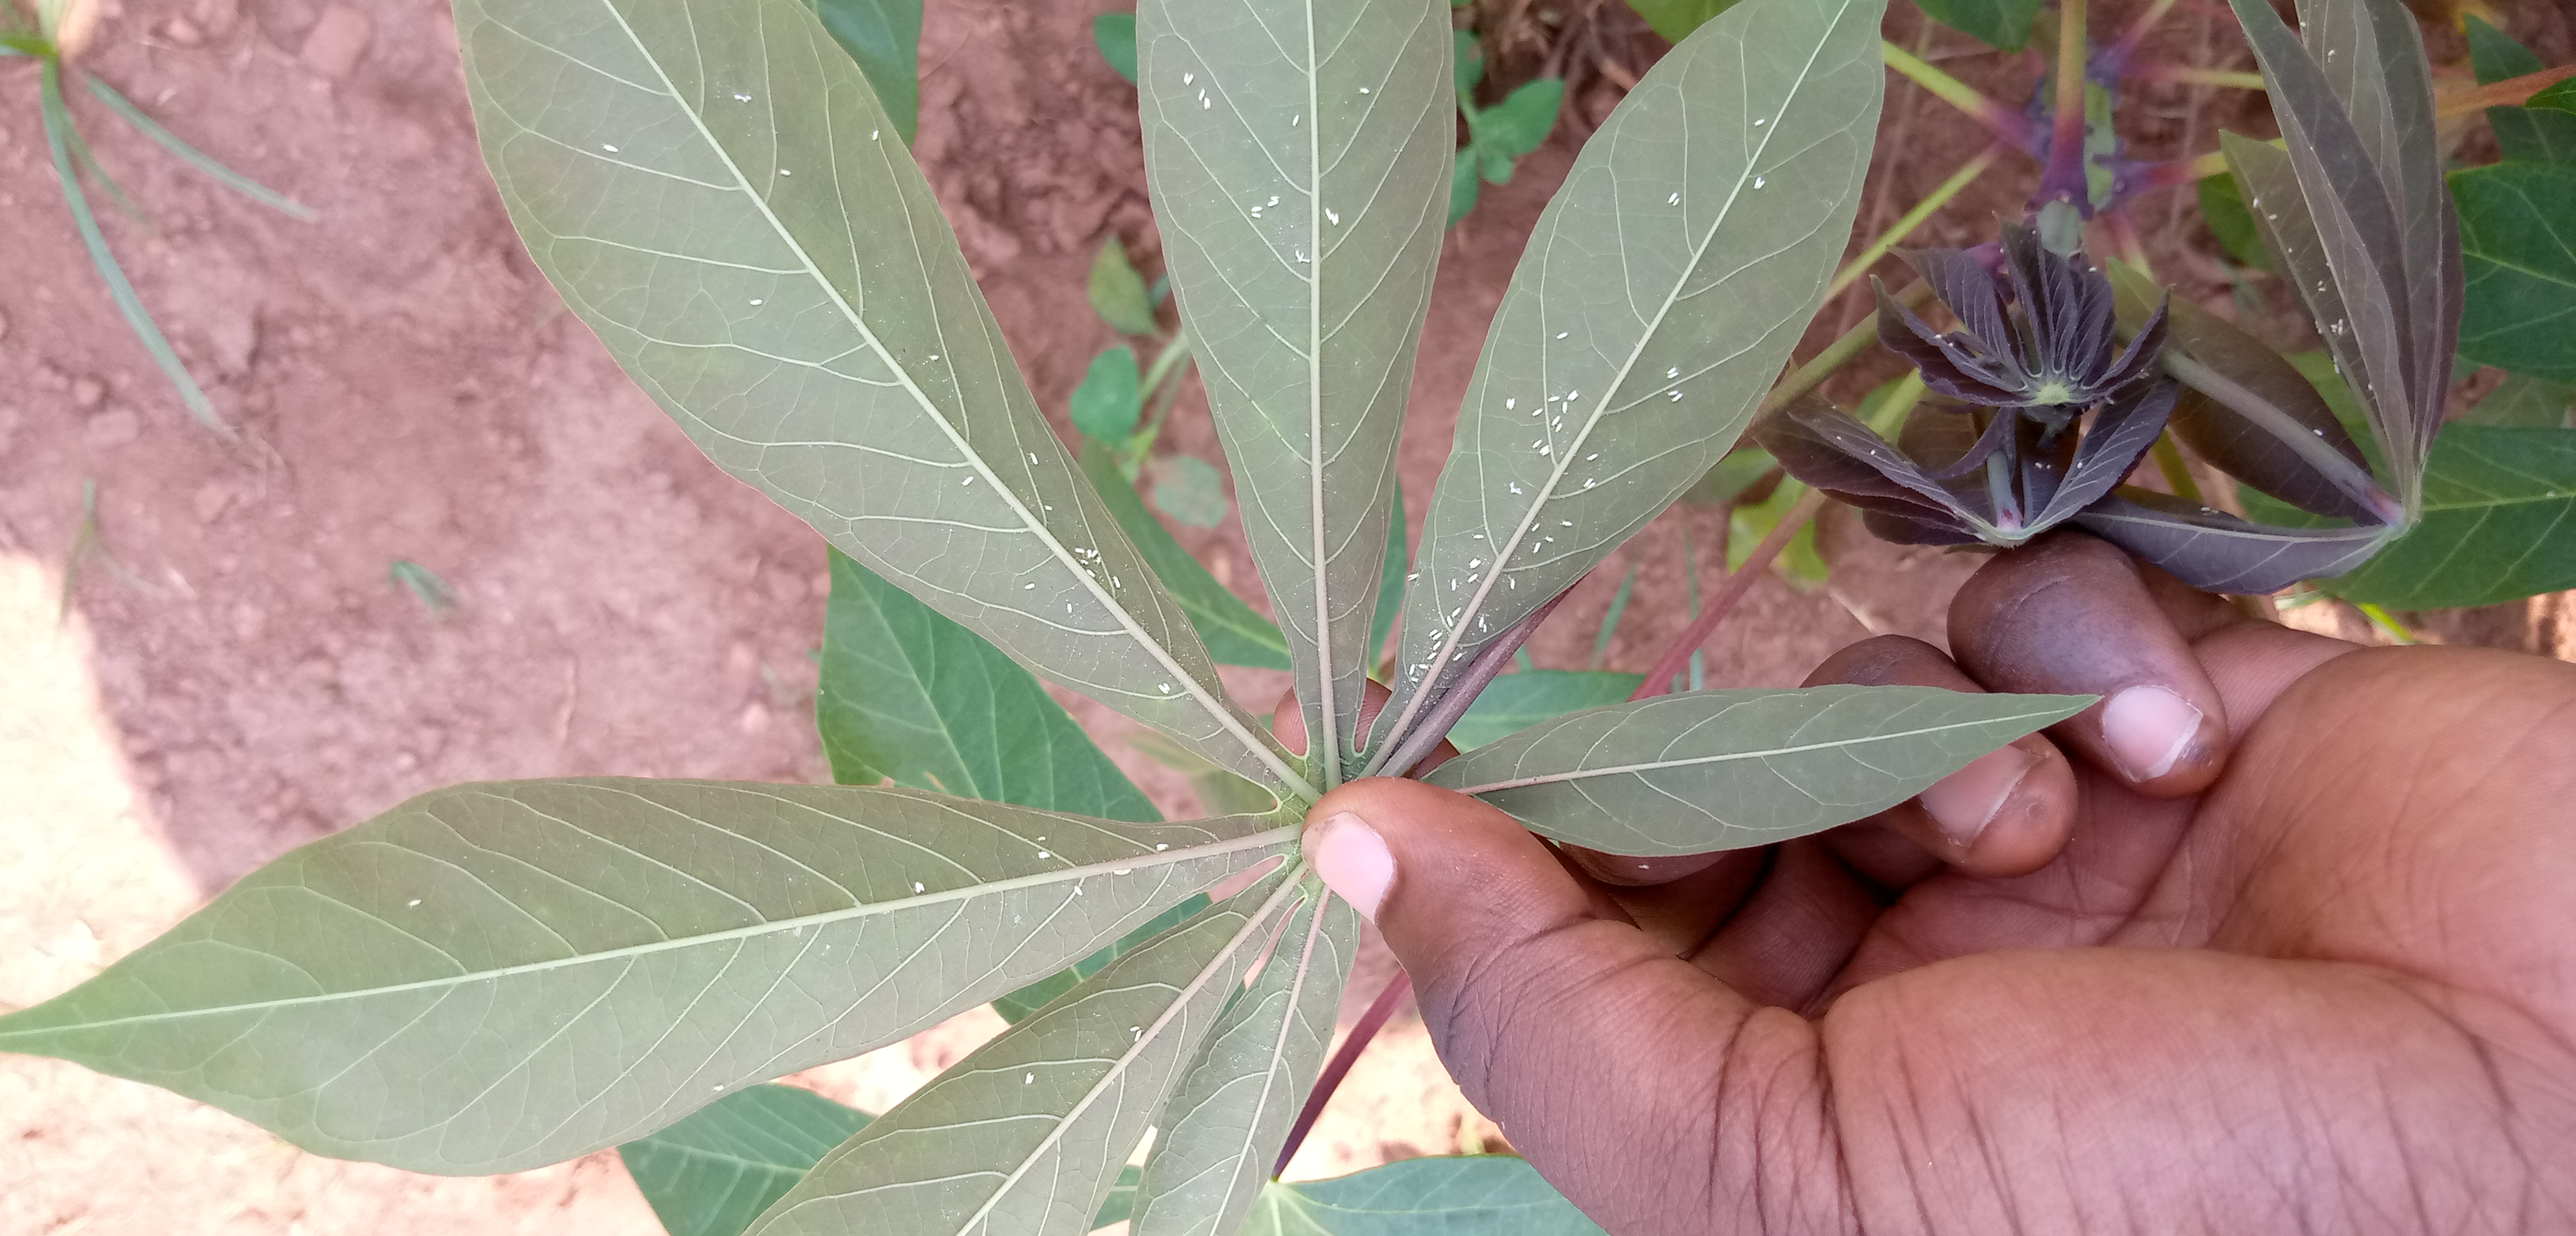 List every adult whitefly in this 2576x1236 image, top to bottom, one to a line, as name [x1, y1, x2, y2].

whitefly [2324, 46, 2340, 67]
whitefly [1182, 71, 1189, 84]
whitefly [1186, 73, 1195, 88]
whitefly [1357, 86, 1371, 96]
whitefly [1198, 88, 1206, 102]
whitefly [732, 91, 755, 104]
whitefly [1203, 96, 1214, 111]
whitefly [1290, 113, 1303, 128]
whitefly [1753, 116, 1766, 129]
whitefly [869, 127, 882, 143]
whitefly [600, 143, 621, 153]
whitefly [777, 168, 794, 178]
whitefly [1752, 174, 1767, 192]
whitefly [1668, 191, 1678, 203]
whitefly [2249, 194, 2260, 210]
whitefly [1269, 194, 1281, 201]
whitefly [1671, 196, 1680, 208]
whitefly [1267, 200, 1280, 208]
whitefly [1249, 203, 1263, 213]
whitefly [1325, 207, 1331, 221]
whitefly [1330, 211, 1341, 227]
whitefly [1250, 212, 1262, 220]
whitefly [2268, 214, 2278, 221]
whitefly [2286, 246, 2294, 255]
whitefly [1292, 248, 1312, 265]
whitefly [2085, 263, 2100, 276]
whitefly [2316, 279, 2325, 288]
whitefly [2317, 286, 2327, 294]
whitefly [749, 297, 764, 308]
whitefly [2336, 317, 2345, 326]
whitefly [2337, 324, 2344, 335]
whitefly [1553, 330, 1570, 341]
whitefly [1932, 330, 1943, 342]
whitefly [928, 352, 943, 363]
whitefly [2331, 354, 2337, 362]
whitefly [2333, 362, 2341, 375]
whitefly [1667, 365, 1678, 375]
whitefly [1667, 370, 1680, 381]
whitefly [2366, 382, 2374, 392]
whitefly [1566, 388, 1580, 402]
whitefly [1667, 389, 1678, 396]
whitefly [1671, 392, 1683, 403]
whitefly [1546, 394, 1560, 404]
whitefly [1504, 395, 1510, 409]
whitefly [1509, 396, 1517, 411]
whitefly [1560, 400, 1569, 416]
whitefly [1531, 407, 1546, 418]
whitefly [1551, 413, 1562, 427]
whitefly [1554, 422, 1563, 435]
whitefly [2311, 426, 2327, 438]
whitefly [1835, 434, 1843, 444]
whitefly [1532, 437, 1543, 449]
whitefly [1539, 443, 1554, 458]
whitefly [1868, 448, 1876, 457]
whitefly [1026, 449, 1041, 467]
whitefly [1584, 452, 1600, 463]
whitefly [2034, 460, 2043, 471]
whitefly [2074, 461, 2087, 470]
whitefly [960, 474, 975, 488]
whitefly [1584, 477, 1593, 487]
whitefly [1506, 478, 1526, 497]
whitefly [1586, 481, 1596, 492]
whitefly [1042, 503, 1054, 513]
whitefly [2199, 503, 2211, 514]
whitefly [2210, 507, 2219, 516]
whitefly [1560, 518, 1575, 529]
whitefly [1529, 521, 1542, 534]
whitefly [1470, 532, 1486, 541]
whitefly [1542, 533, 1555, 545]
whitefly [1531, 539, 1542, 556]
whitefly [1072, 546, 1086, 555]
whitefly [1086, 547, 1092, 560]
whitefly [1090, 547, 1098, 557]
whitefly [1094, 555, 1102, 564]
whitefly [1079, 557, 1090, 565]
whitefly [1472, 557, 1482, 570]
whitefly [1086, 566, 1097, 579]
whitefly [1406, 571, 1421, 582]
whitefly [1465, 572, 1479, 584]
whitefly [1112, 574, 1123, 589]
whitefly [1448, 576, 1458, 592]
whitefly [1508, 576, 1518, 592]
whitefly [1023, 579, 1037, 592]
whitefly [1065, 599, 1074, 615]
whitefly [1450, 606, 1463, 619]
whitefly [1446, 613, 1454, 628]
whitefly [1477, 614, 1484, 629]
whitefly [1482, 622, 1489, 634]
whitefly [1429, 627, 1437, 636]
whitefly [1433, 631, 1444, 641]
whitefly [1432, 639, 1443, 651]
whitefly [1425, 651, 1438, 662]
whitefly [1452, 651, 1464, 662]
whitefly [1407, 660, 1417, 676]
whitefly [1417, 660, 1429, 672]
whitefly [1409, 674, 1419, 684]
whitefly [1162, 682, 1171, 691]
whitefly [1157, 682, 1168, 694]
whitefly [1036, 834, 1048, 843]
whitefly [1154, 840, 1170, 852]
whitefly [1036, 850, 1050, 858]
whitefly [1636, 862, 1651, 872]
whitefly [1112, 868, 1132, 876]
whitefly [915, 879, 920, 894]
whitefly [919, 881, 927, 892]
whitefly [1073, 883, 1086, 897]
whitefly [406, 896, 423, 909]
whitefly [1129, 1024, 1141, 1033]
whitefly [1133, 1028, 1143, 1043]
whitefly [1024, 1070, 1036, 1087]
whitefly [710, 1081, 726, 1092]